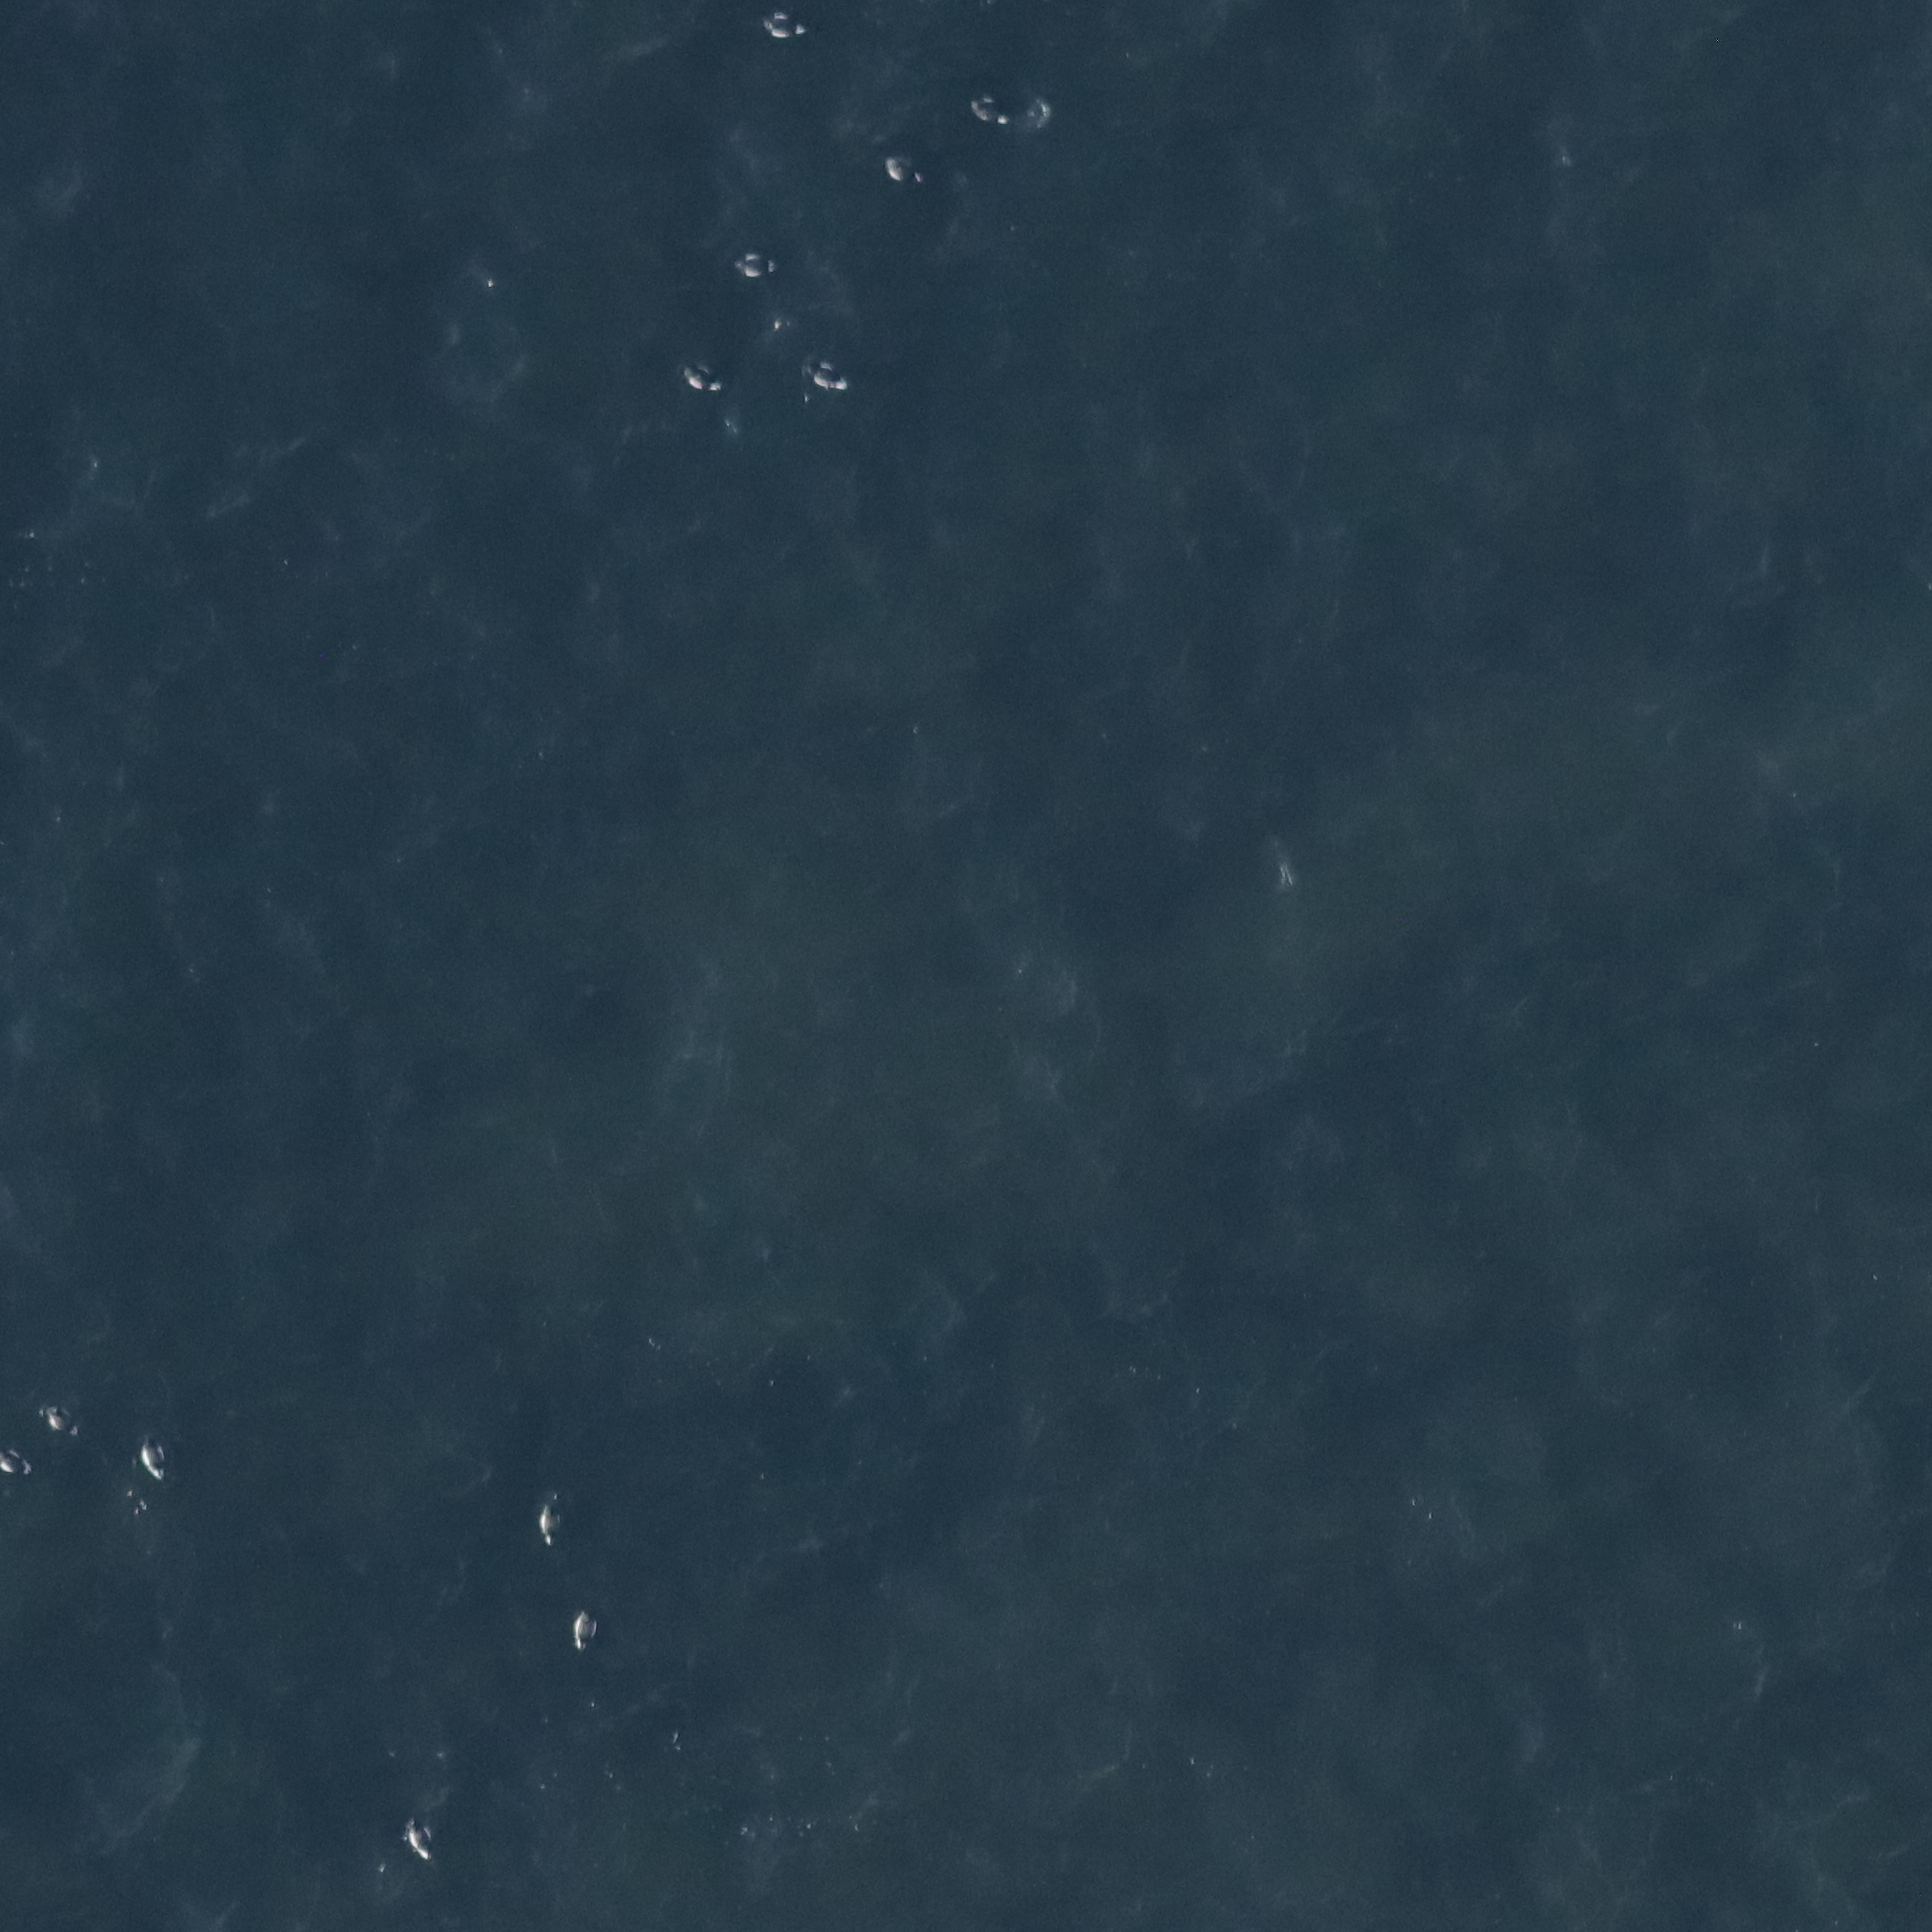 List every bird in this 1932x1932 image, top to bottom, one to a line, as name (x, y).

brant (781, 26)
brant (985, 113)
brant (906, 168)
brant (753, 266)
brant (830, 375)
brant (705, 380)
brant (63, 1418)
brant (154, 1456)
brant (9, 1462)
brant (550, 1526)
brant (586, 1627)
brant (418, 1835)